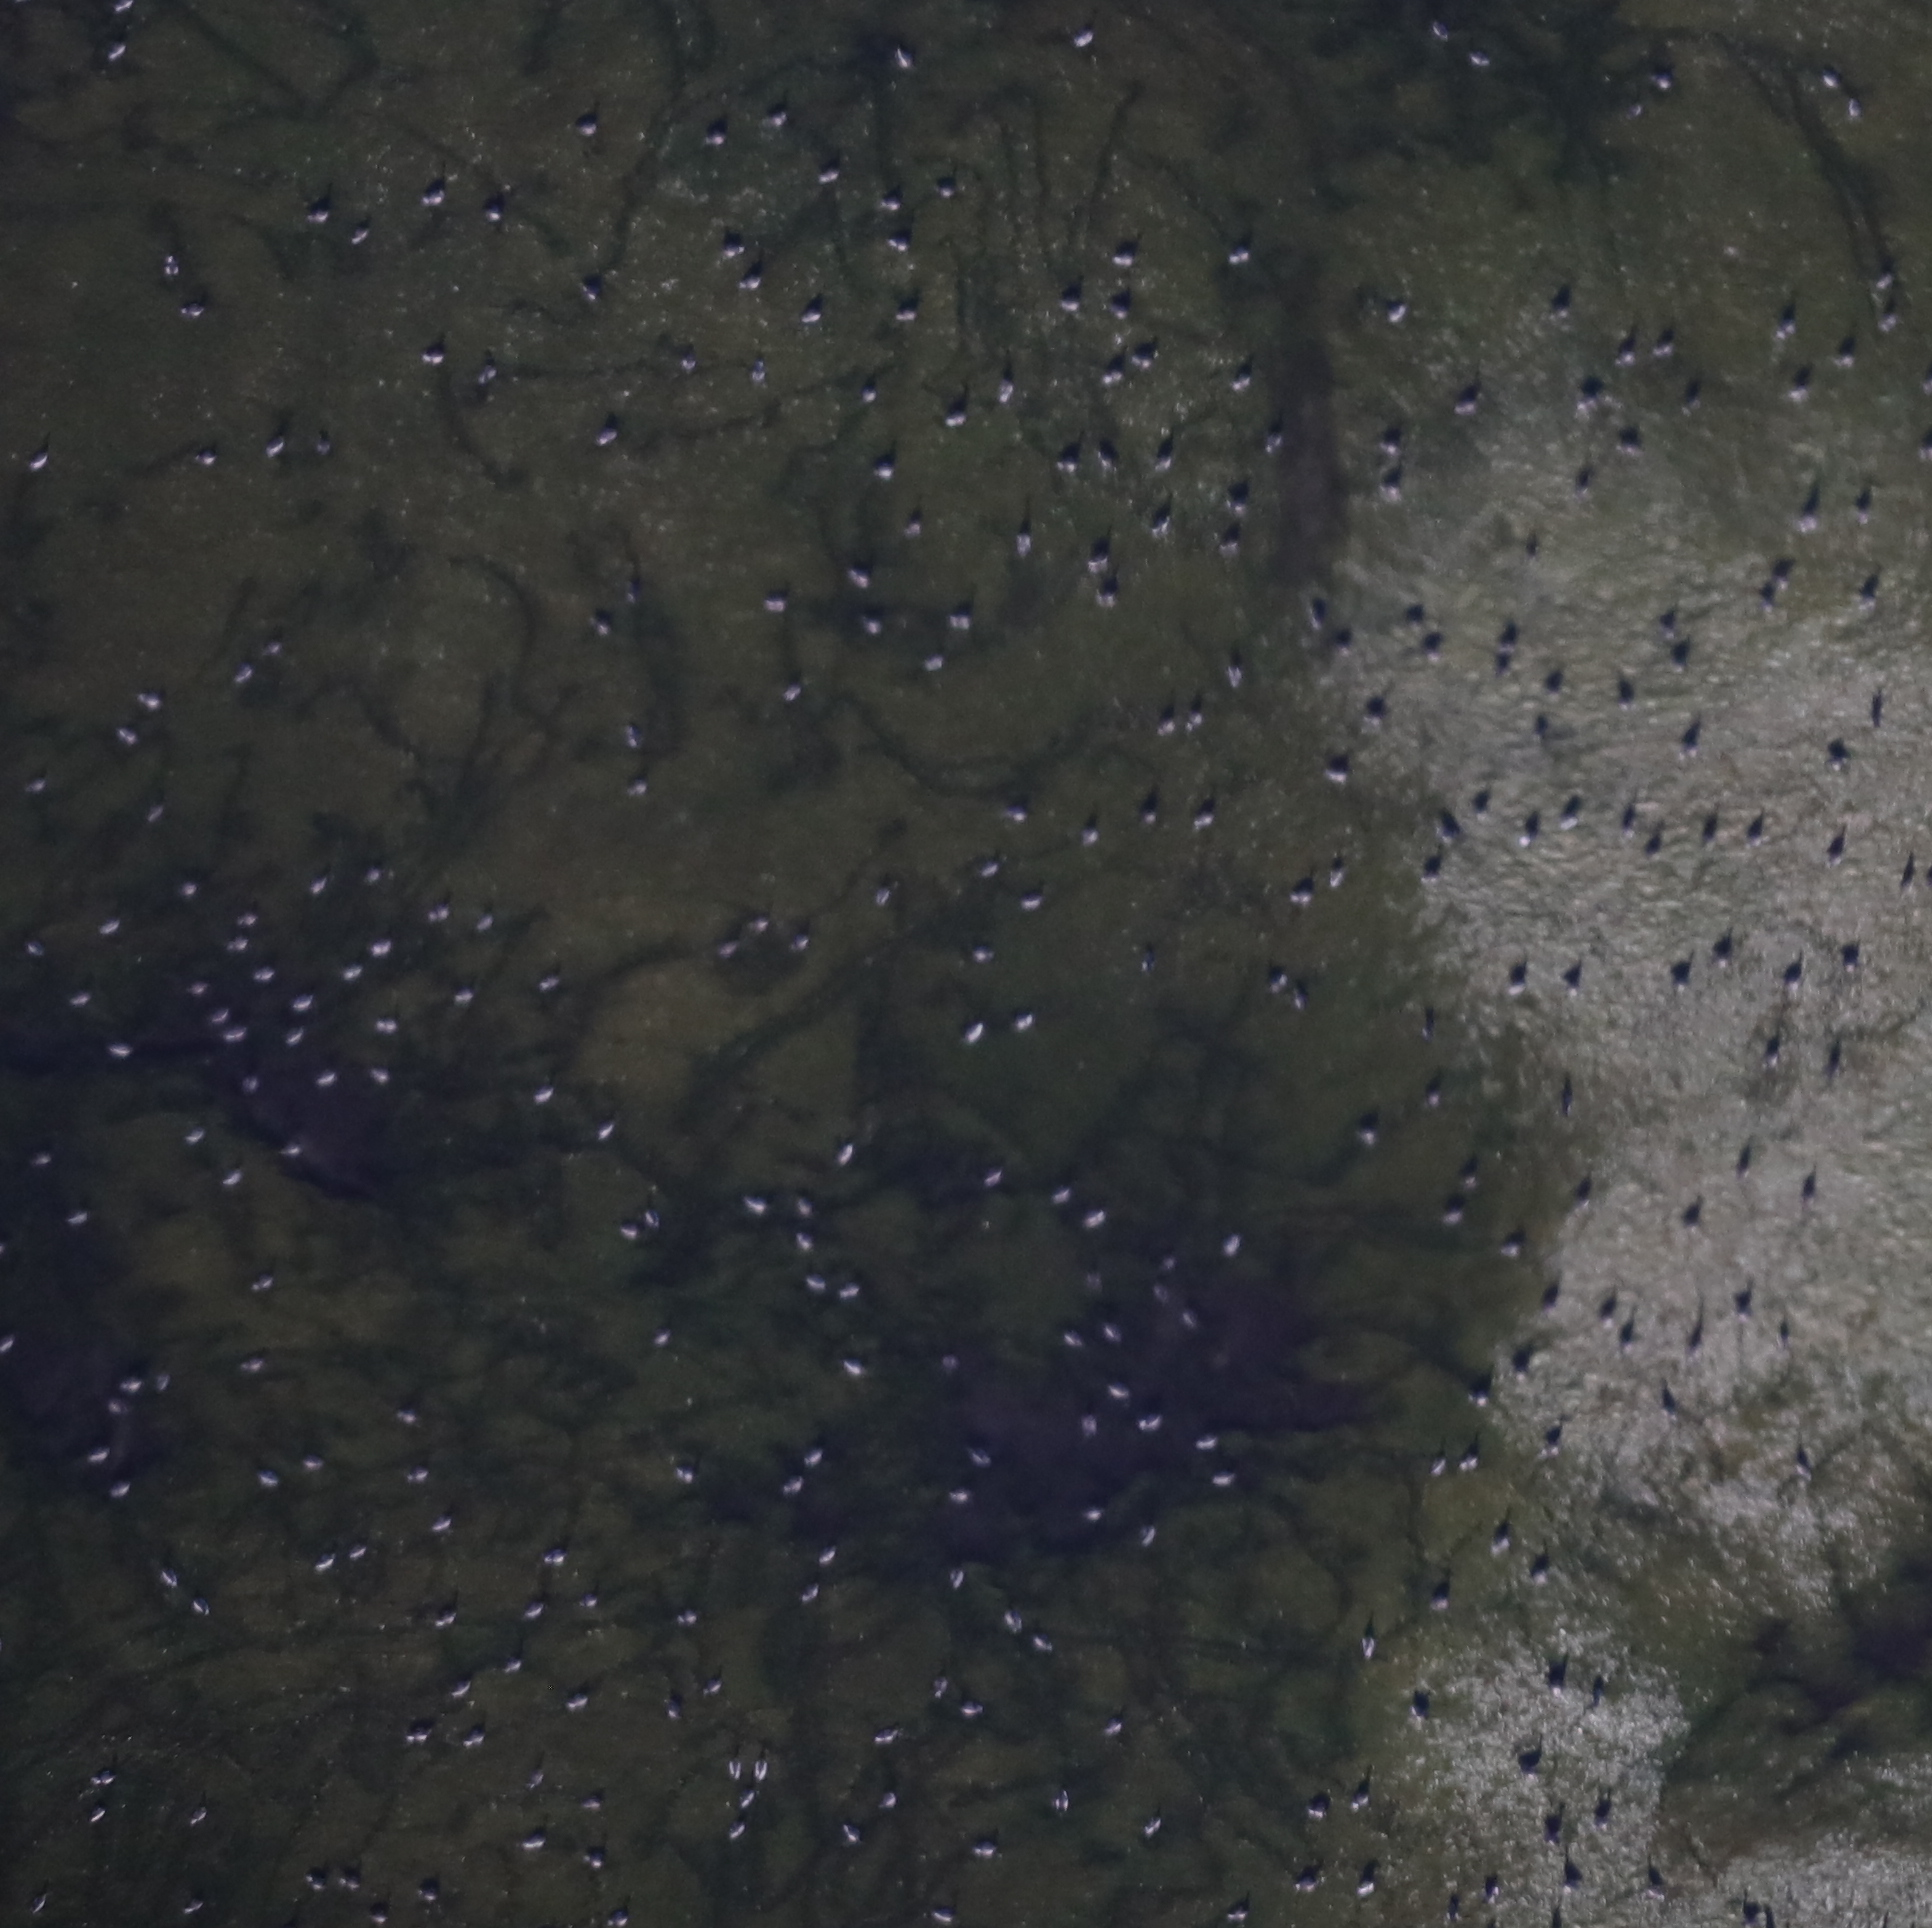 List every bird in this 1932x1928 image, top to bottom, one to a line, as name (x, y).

brant (1448, 30)
brant (1084, 34)
brant (124, 47)
brant (1487, 57)
brant (900, 59)
brant (1669, 79)
brant (1834, 79)
brant (1855, 108)
brant (1641, 114)
brant (770, 118)
brant (581, 131)
brant (709, 142)
brant (824, 173)
brant (947, 182)
brant (891, 196)
brant (431, 199)
brant (322, 209)
brant (505, 219)
brant (363, 239)
brant (897, 244)
brant (735, 247)
brant (1241, 247)
brant (171, 259)
brant (1124, 264)
brant (1880, 275)
brant (744, 287)
brant (591, 294)
brant (1082, 300)
brant (1122, 309)
brant (198, 311)
brant (1396, 313)
brant (813, 315)
brant (898, 316)
brant (1560, 317)
brant (1889, 317)
brant (1787, 329)
brant (1671, 345)
brant (424, 355)
brant (1149, 356)
brant (1620, 356)
brant (1843, 356)
brant (688, 358)
brant (487, 373)
brant (754, 376)
brant (1115, 379)
brant (1008, 383)
brant (1928, 385)
brant (1232, 387)
brant (873, 393)
brant (1478, 399)
brant (1586, 403)
brant (1800, 403)
brant (1686, 404)
brant (953, 409)
brant (611, 436)
brant (1277, 442)
brant (1396, 442)
brant (1618, 445)
brant (274, 450)
brant (327, 450)
brant (206, 457)
brant (1111, 457)
brant (1929, 457)
brant (1064, 458)
brant (1165, 458)
brant (39, 460)
brant (875, 471)
brant (1581, 492)
brant (1240, 499)
brant (1395, 501)
brant (1157, 518)
brant (1861, 518)
brant (1807, 526)
brant (912, 530)
brant (1236, 540)
brant (1021, 543)
brant (1532, 551)
brant (1095, 557)
brant (855, 577)
brant (1784, 581)
brant (632, 590)
brant (1108, 601)
brant (783, 603)
brant (1764, 607)
brant (1870, 607)
brant (1318, 617)
brant (965, 619)
brant (1413, 621)
brant (606, 622)
brant (872, 631)
brant (1670, 632)
brant (1506, 645)
brant (280, 647)
brant (1347, 648)
brant (1431, 657)
brant (1683, 663)
brant (933, 669)
brant (1507, 671)
brant (1234, 675)
brant (243, 677)
brant (1557, 684)
brant (794, 697)
brant (154, 702)
brant (1627, 704)
brant (1875, 713)
brant (1378, 719)
brant (1194, 721)
brant (1168, 731)
brant (632, 732)
brant (1548, 732)
brant (131, 735)
brant (1688, 746)
brant (1834, 763)
brant (1339, 769)
brant (38, 779)
brant (639, 781)
brant (152, 804)
brant (1153, 810)
brant (1012, 812)
brant (1484, 812)
brant (1206, 820)
brant (1569, 822)
brant (1453, 828)
brant (1706, 832)
brant (1634, 834)
brant (1085, 837)
brant (1525, 839)
brant (1761, 839)
brant (1653, 855)
brant (1834, 859)
brant (371, 869)
brant (997, 869)
brant (1337, 872)
brant (1436, 878)
brant (318, 882)
brant (195, 888)
brant (1907, 888)
brant (878, 893)
brant (1304, 896)
brant (1032, 897)
brant (445, 916)
brant (250, 917)
brant (759, 924)
brant (491, 926)
brant (112, 929)
brant (34, 943)
brant (387, 943)
brant (235, 949)
brant (730, 949)
brant (791, 950)
brant (1722, 958)
brant (983, 964)
brant (1149, 965)
brant (359, 969)
brant (1847, 969)
brant (269, 978)
brant (1791, 984)
brant (202, 985)
brant (553, 985)
brant (1279, 988)
brant (1679, 988)
brant (1518, 989)
brant (1578, 989)
brant (82, 993)
brant (466, 994)
brant (308, 1002)
brant (1303, 1002)
brant (1027, 1016)
brant (215, 1017)
brant (393, 1021)
brant (973, 1026)
brant (239, 1032)
brant (1429, 1034)
brant (301, 1037)
brant (124, 1050)
brant (1774, 1059)
brant (388, 1071)
brant (328, 1075)
brant (1835, 1075)
brant (258, 1083)
brant (550, 1092)
brant (1427, 1099)
brant (1567, 1110)
brant (605, 1129)
brant (1371, 1130)
brant (193, 1134)
brant (298, 1148)
brant (42, 1162)
brant (848, 1163)
brant (232, 1172)
brant (1743, 1173)
brant (1470, 1175)
brant (996, 1182)
brant (1057, 1189)
brant (1585, 1198)
brant (1807, 1203)
brant (804, 1206)
brant (1452, 1210)
brant (648, 1211)
brant (761, 1211)
brant (80, 1213)
brant (1096, 1218)
brant (1692, 1220)
brant (625, 1232)
brant (1234, 1243)
brant (1512, 1247)
brant (806, 1251)
brant (1170, 1261)
brant (1094, 1280)
brant (267, 1284)
brant (814, 1285)
brant (853, 1295)
brant (1163, 1297)
brant (1549, 1307)
brant (1740, 1316)
brant (1604, 1317)
brant (1191, 1319)
brant (1118, 1334)
brant (667, 1336)
brant (1071, 1337)
brant (1780, 1338)
brant (10, 1345)
brant (1631, 1346)
brant (1688, 1354)
brant (956, 1362)
brant (261, 1364)
brant (853, 1364)
brant (1523, 1369)
brant (163, 1382)
brant (132, 1389)
brant (1125, 1389)
brant (1484, 1402)
brant (1667, 1402)
brant (121, 1405)
brant (410, 1422)
brant (1141, 1424)
brant (1090, 1430)
brant (1214, 1448)
brant (982, 1451)
brant (1563, 1451)
brant (102, 1453)
brant (811, 1453)
brant (309, 1458)
brant (1446, 1459)
brant (1478, 1462)
brant (1804, 1462)
brant (419, 1471)
brant (683, 1471)
brant (267, 1473)
brant (1221, 1482)
brant (793, 1483)
brant (115, 1487)
brant (967, 1490)
brant (1099, 1510)
brant (443, 1518)
brant (1147, 1527)
brant (1502, 1549)
brant (363, 1550)
brant (561, 1554)
brant (827, 1558)
brant (321, 1559)
brant (960, 1575)
brant (1539, 1576)
brant (170, 1585)
brant (807, 1596)
brant (592, 1599)
brant (539, 1607)
brant (1437, 1608)
brant (205, 1609)
brant (689, 1613)
brant (1014, 1620)
brant (449, 1622)
brant (1044, 1645)
brant (1367, 1647)
brant (514, 1664)
brant (713, 1683)
brant (453, 1692)
brant (931, 1692)
brant (1556, 1694)
brant (576, 1701)
brant (674, 1712)
brant (1421, 1712)
brant (1597, 1712)
brant (971, 1716)
brant (420, 1730)
brant (895, 1731)
brant (1117, 1731)
brant (474, 1735)
brant (1533, 1759)
brant (762, 1767)
brant (106, 1770)
brant (735, 1770)
brant (534, 1778)
brant (1359, 1799)
brant (1064, 1800)
brant (1318, 1801)
brant (882, 1803)
brant (593, 1804)
brant (745, 1804)
brant (101, 1813)
brant (199, 1815)
brant (1601, 1819)
brant (1155, 1821)
brant (1556, 1829)
brant (735, 1833)
brant (846, 1837)
brant (532, 1843)
brant (978, 1843)
brant (597, 1860)
brant (349, 1878)
brant (1311, 1881)
brant (315, 1883)
brant (1573, 1886)
brant (1491, 1888)
brant (1365, 1890)
brant (1654, 1892)
brant (35, 1893)
brant (427, 1893)
brant (194, 1904)
brant (1244, 1908)
brant (938, 1912)
brant (617, 1916)
brant (379, 1918)
brant (1456, 1918)